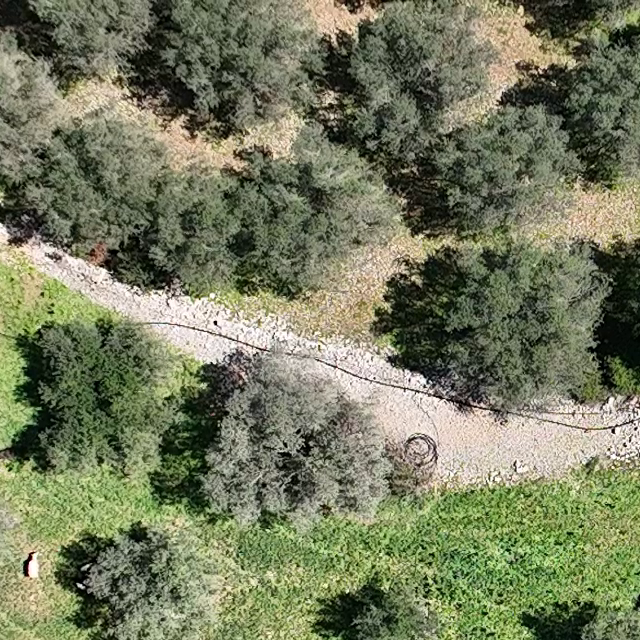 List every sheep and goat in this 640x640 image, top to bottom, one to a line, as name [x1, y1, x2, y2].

sheep [27, 552, 40, 578]